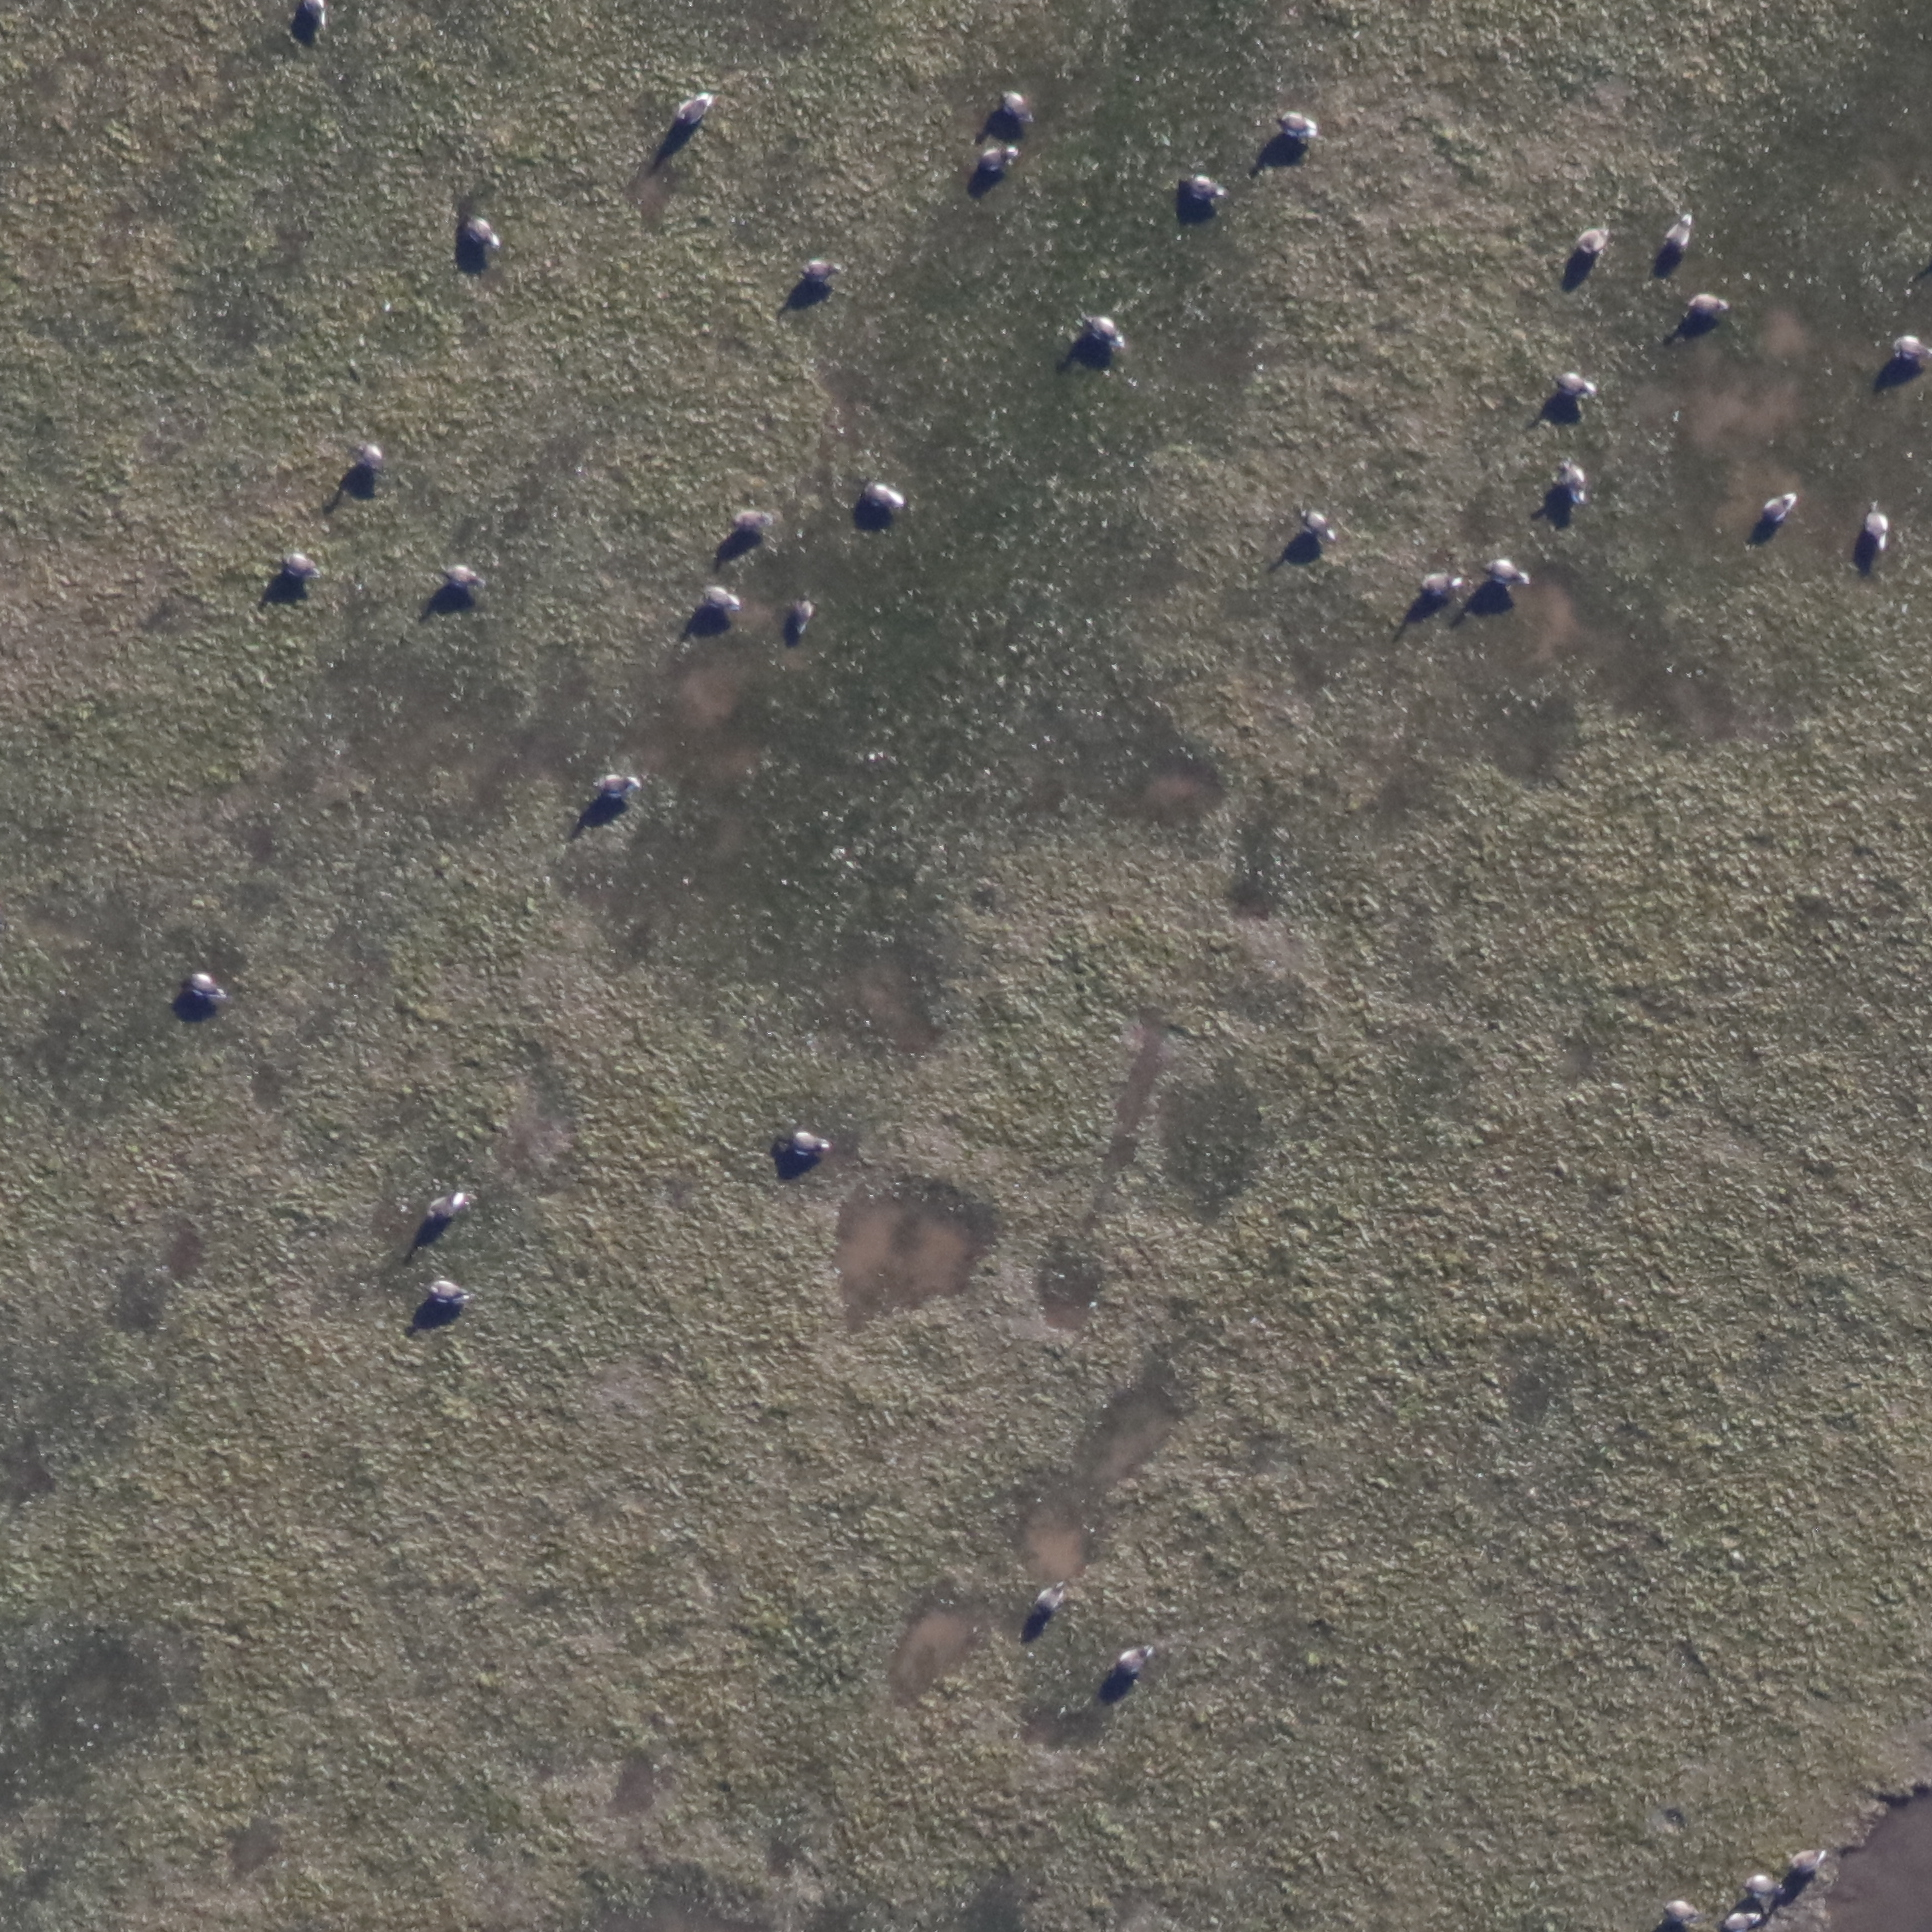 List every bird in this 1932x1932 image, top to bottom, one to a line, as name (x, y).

brant (316, 9)
brant (1014, 106)
brant (700, 111)
brant (1297, 127)
brant (994, 156)
brant (1206, 189)
brant (1677, 234)
brant (486, 242)
brant (1588, 246)
brant (819, 278)
brant (1710, 308)
brant (1105, 330)
brant (1914, 353)
brant (1579, 385)
brant (374, 467)
brant (1573, 481)
brant (883, 495)
brant (1778, 509)
brant (760, 523)
brant (1876, 527)
brant (1321, 528)
brant (302, 567)
brant (1508, 574)
brant (459, 577)
brant (1441, 579)
brant (726, 599)
brant (807, 629)
brant (618, 785)
brant (2, 903)
brant (205, 986)
brant (805, 1144)
brant (443, 1204)
brant (447, 1292)
brant (1046, 1604)
brant (1134, 1662)
brant (1804, 1870)
brant (1765, 1890)
brant (1680, 1909)
brant (1744, 1922)